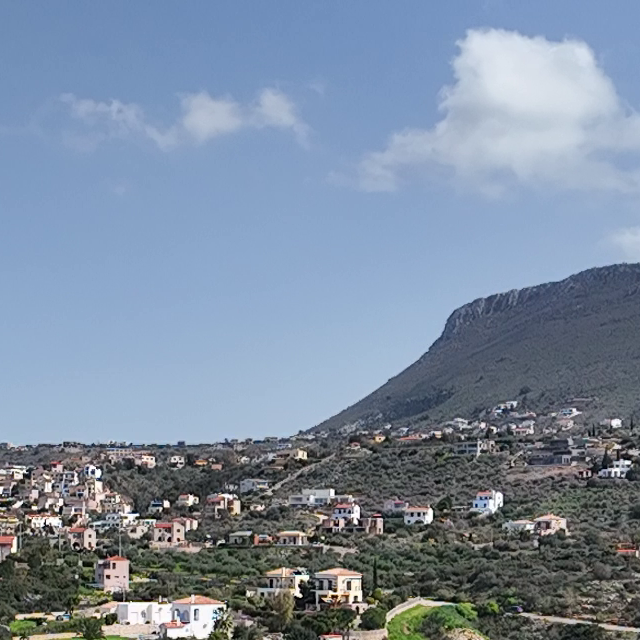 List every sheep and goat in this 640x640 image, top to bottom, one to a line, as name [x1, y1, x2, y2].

None